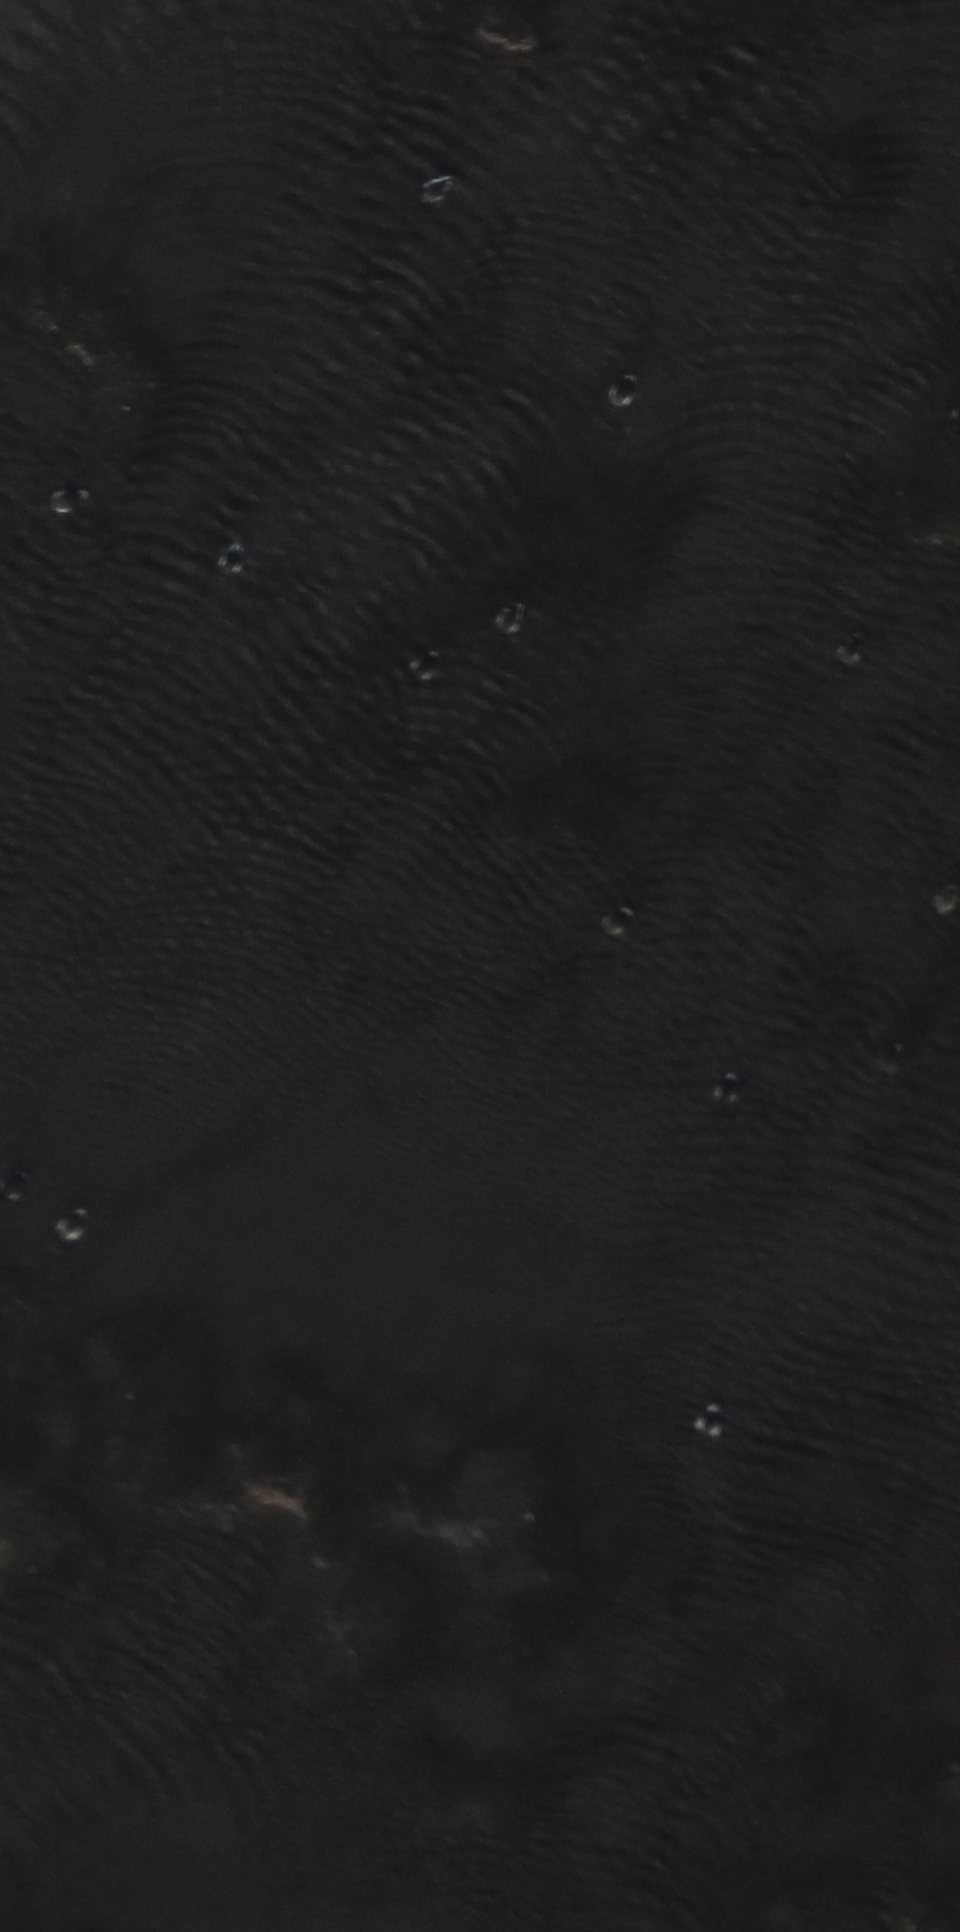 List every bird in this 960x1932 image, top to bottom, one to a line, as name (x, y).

brant (436, 190)
brant (623, 388)
brant (66, 501)
brant (231, 565)
brant (511, 619)
brant (852, 653)
brant (426, 665)
brant (622, 917)
brant (735, 1089)
brant (9, 1184)
brant (72, 1227)
brant (710, 1420)